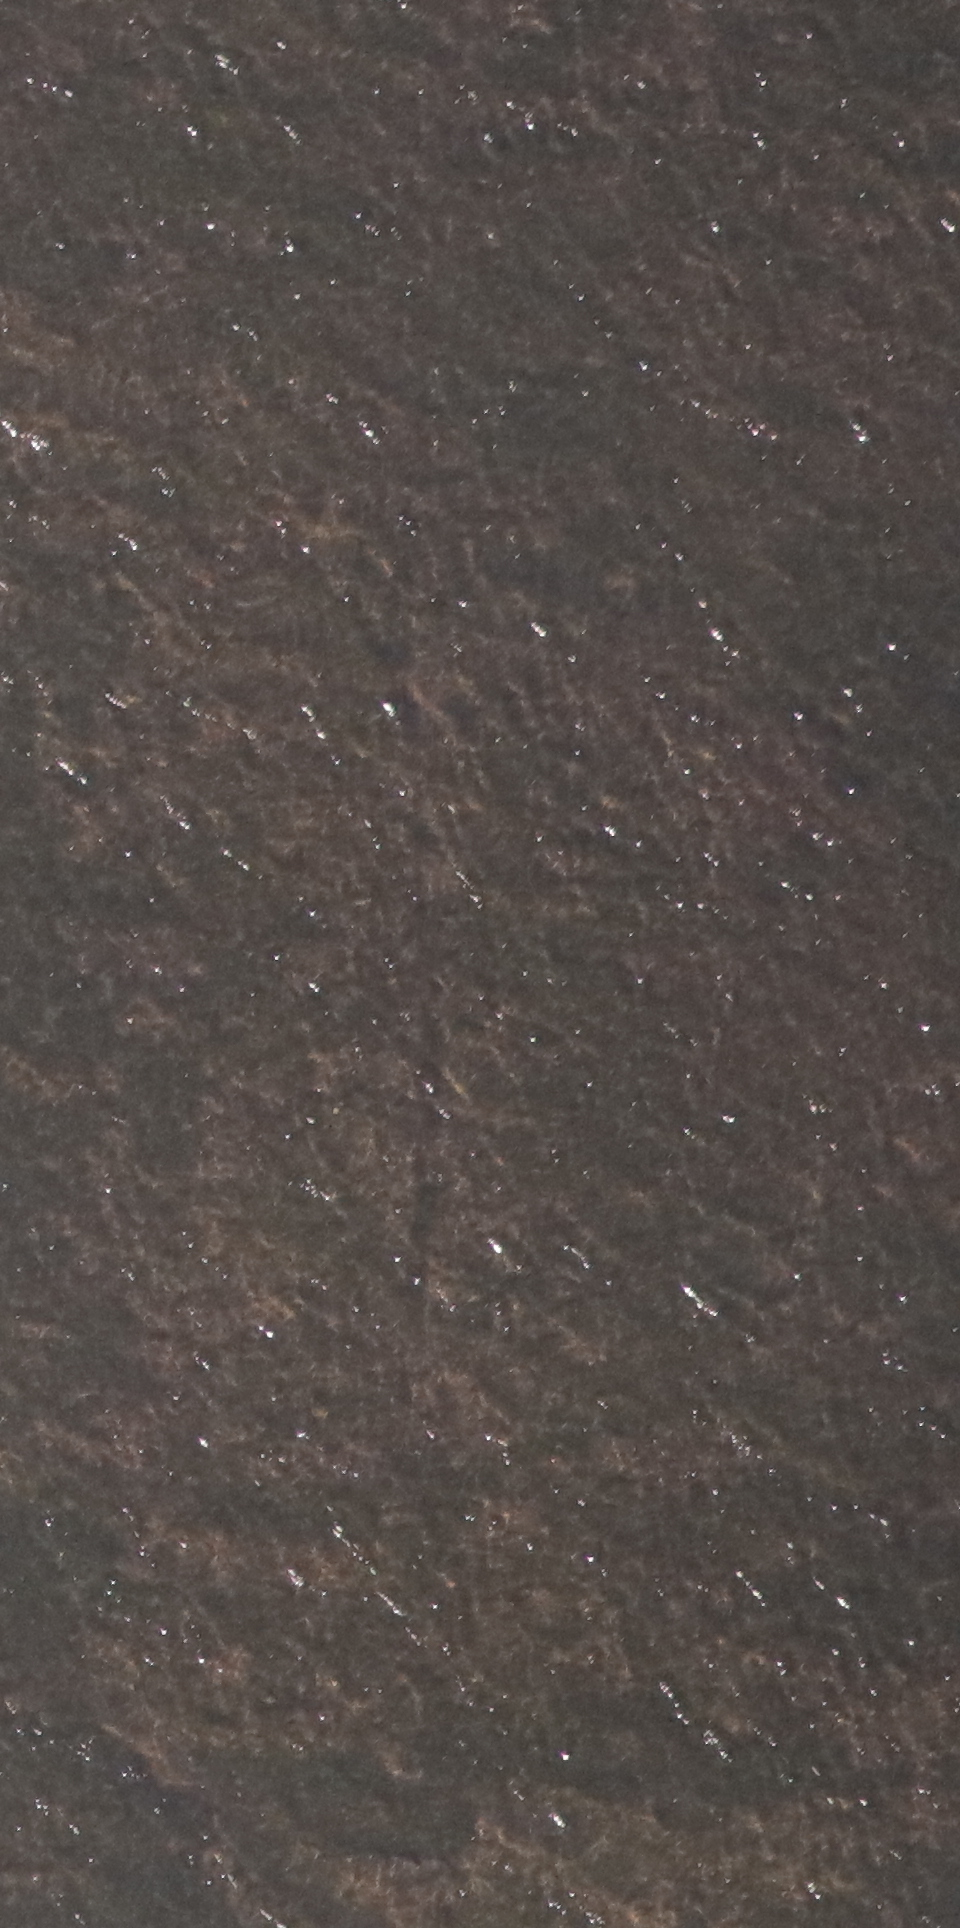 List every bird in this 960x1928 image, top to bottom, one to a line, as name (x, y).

None